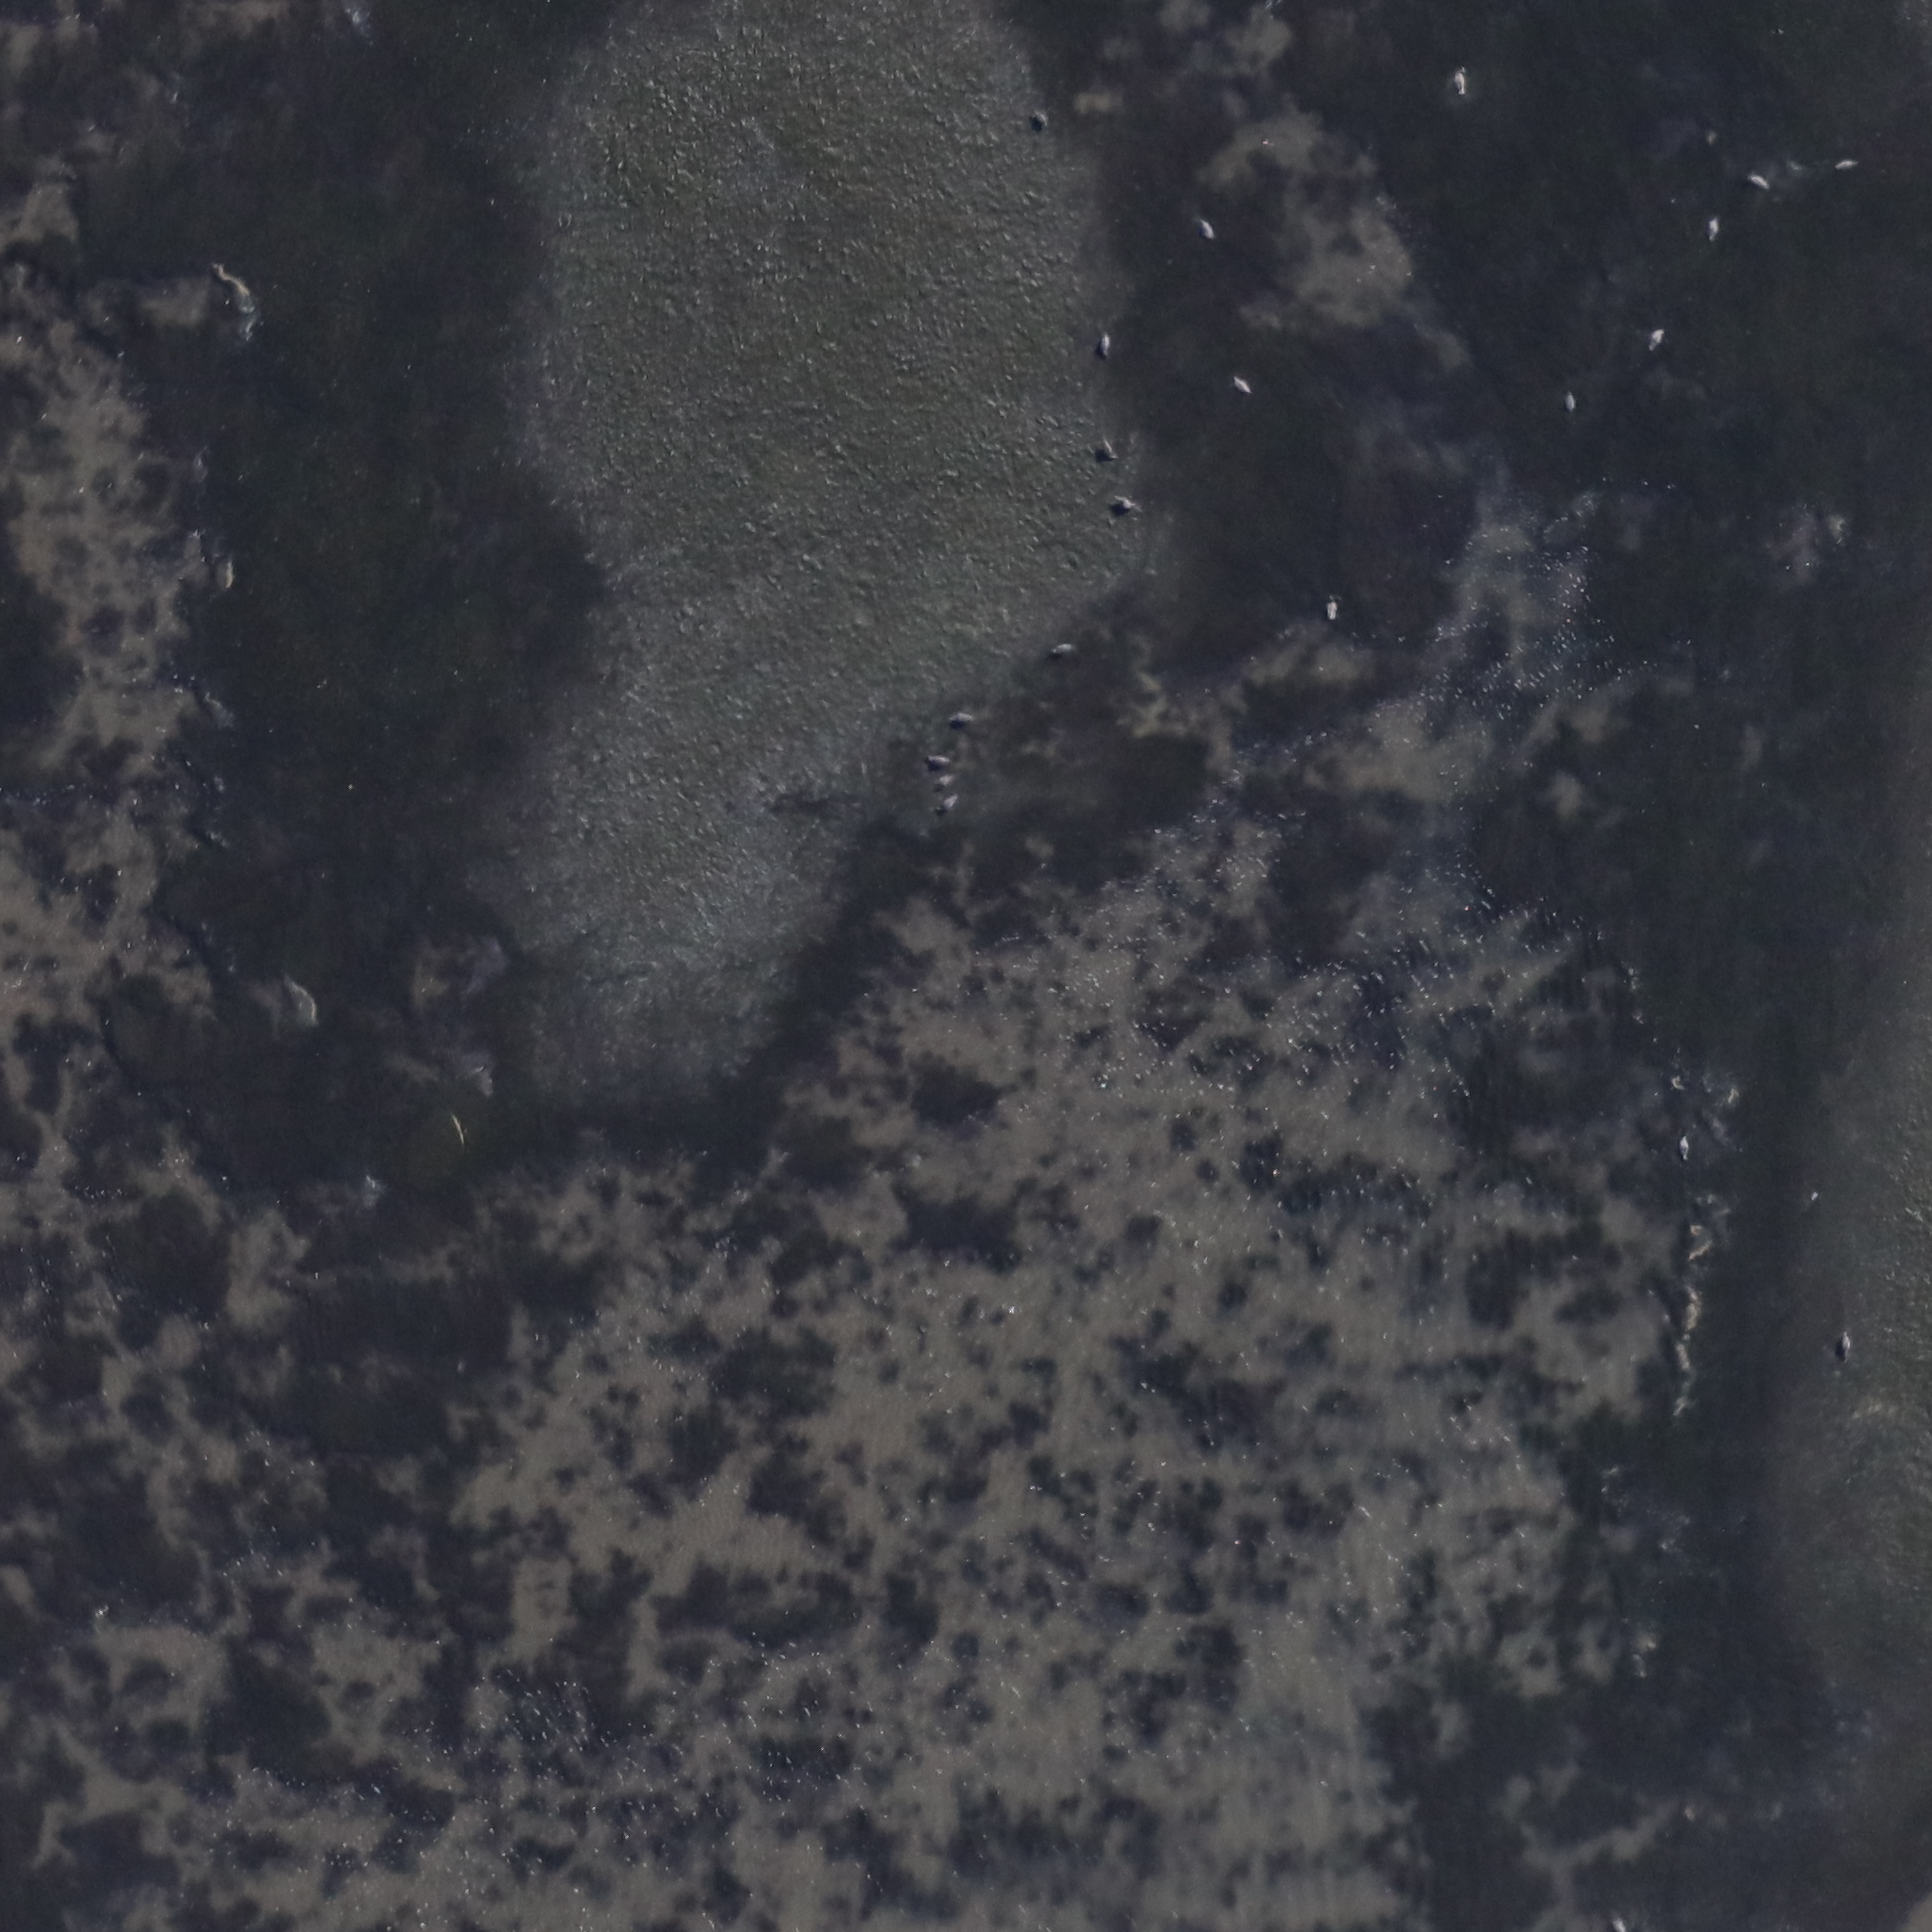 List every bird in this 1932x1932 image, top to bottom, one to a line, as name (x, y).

Canada goose (1460, 81)
other bird (1041, 117)
other bird (1847, 164)
other bird (1760, 183)
other bird (1715, 227)
Canada goose (1208, 231)
other bird (1655, 339)
other bird (1106, 342)
other bird (1242, 386)
other bird (1573, 404)
other bird (1108, 448)
other bird (1129, 502)
other bird (1331, 607)
other bird (1059, 649)
other bird (964, 718)
other bird (938, 761)
other bird (948, 782)
other bird (948, 803)
other bird (1684, 1149)
other bird (1844, 1343)
Canada goose (1620, 1928)